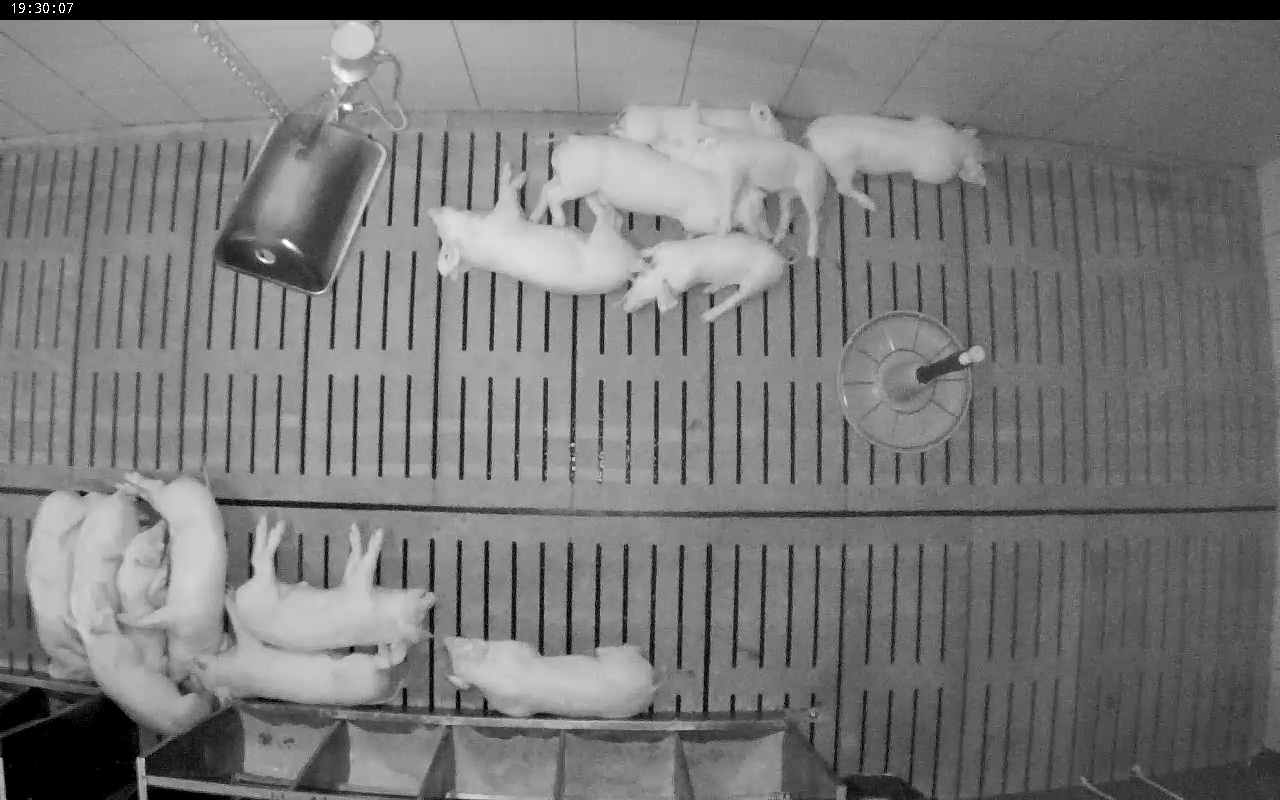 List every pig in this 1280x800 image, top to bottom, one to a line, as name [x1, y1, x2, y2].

pig [652, 100, 828, 261]
pig [607, 101, 789, 151]
pig [799, 110, 1000, 210]
pig [528, 132, 773, 242]
pig [427, 159, 643, 297]
pig [619, 233, 798, 320]
pig [115, 470, 228, 687]
pig [24, 489, 110, 680]
pig [64, 489, 153, 635]
pig [235, 518, 436, 667]
pig [99, 520, 169, 675]
pig [61, 580, 222, 735]
pig [187, 592, 409, 711]
pig [443, 634, 668, 719]